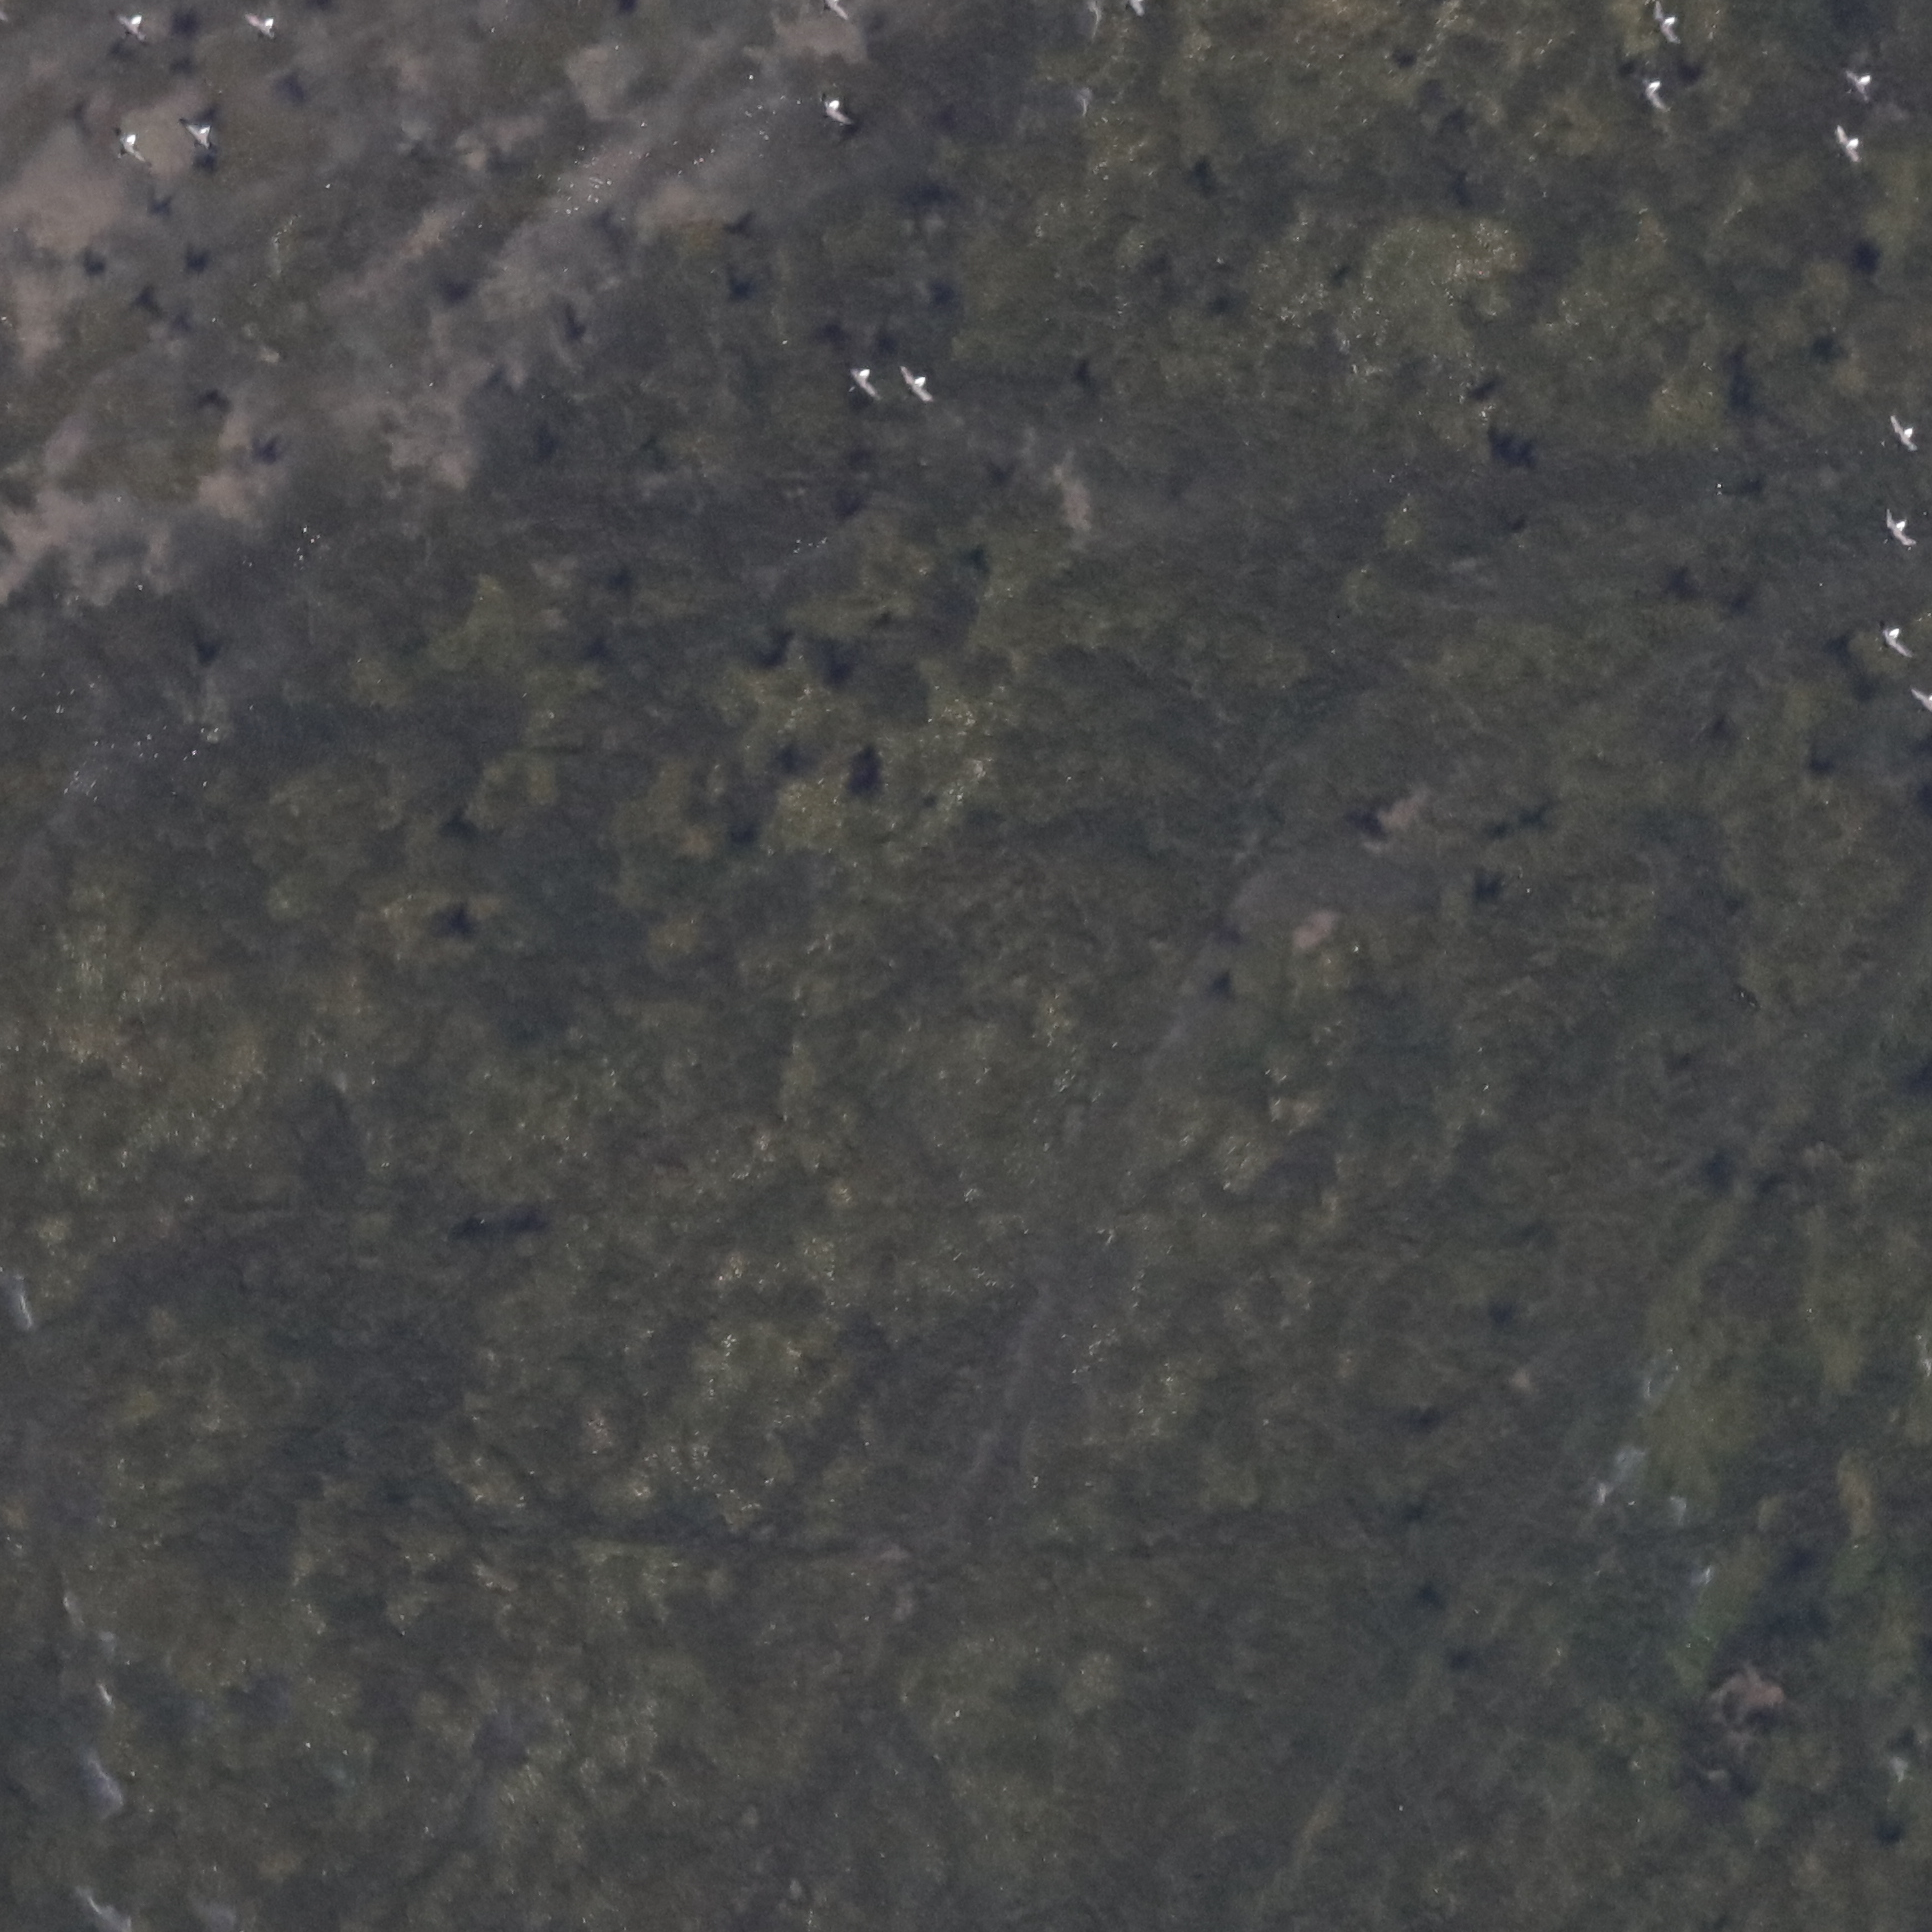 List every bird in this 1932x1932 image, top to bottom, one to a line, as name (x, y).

brant (1132, 2)
brant (828, 3)
brant (136, 21)
brant (265, 25)
brant (1663, 26)
brant (1857, 81)
brant (843, 96)
brant (1646, 97)
brant (131, 136)
brant (196, 137)
brant (1846, 147)
brant (859, 379)
brant (912, 380)
brant (1908, 437)
brant (1900, 531)
brant (1903, 628)